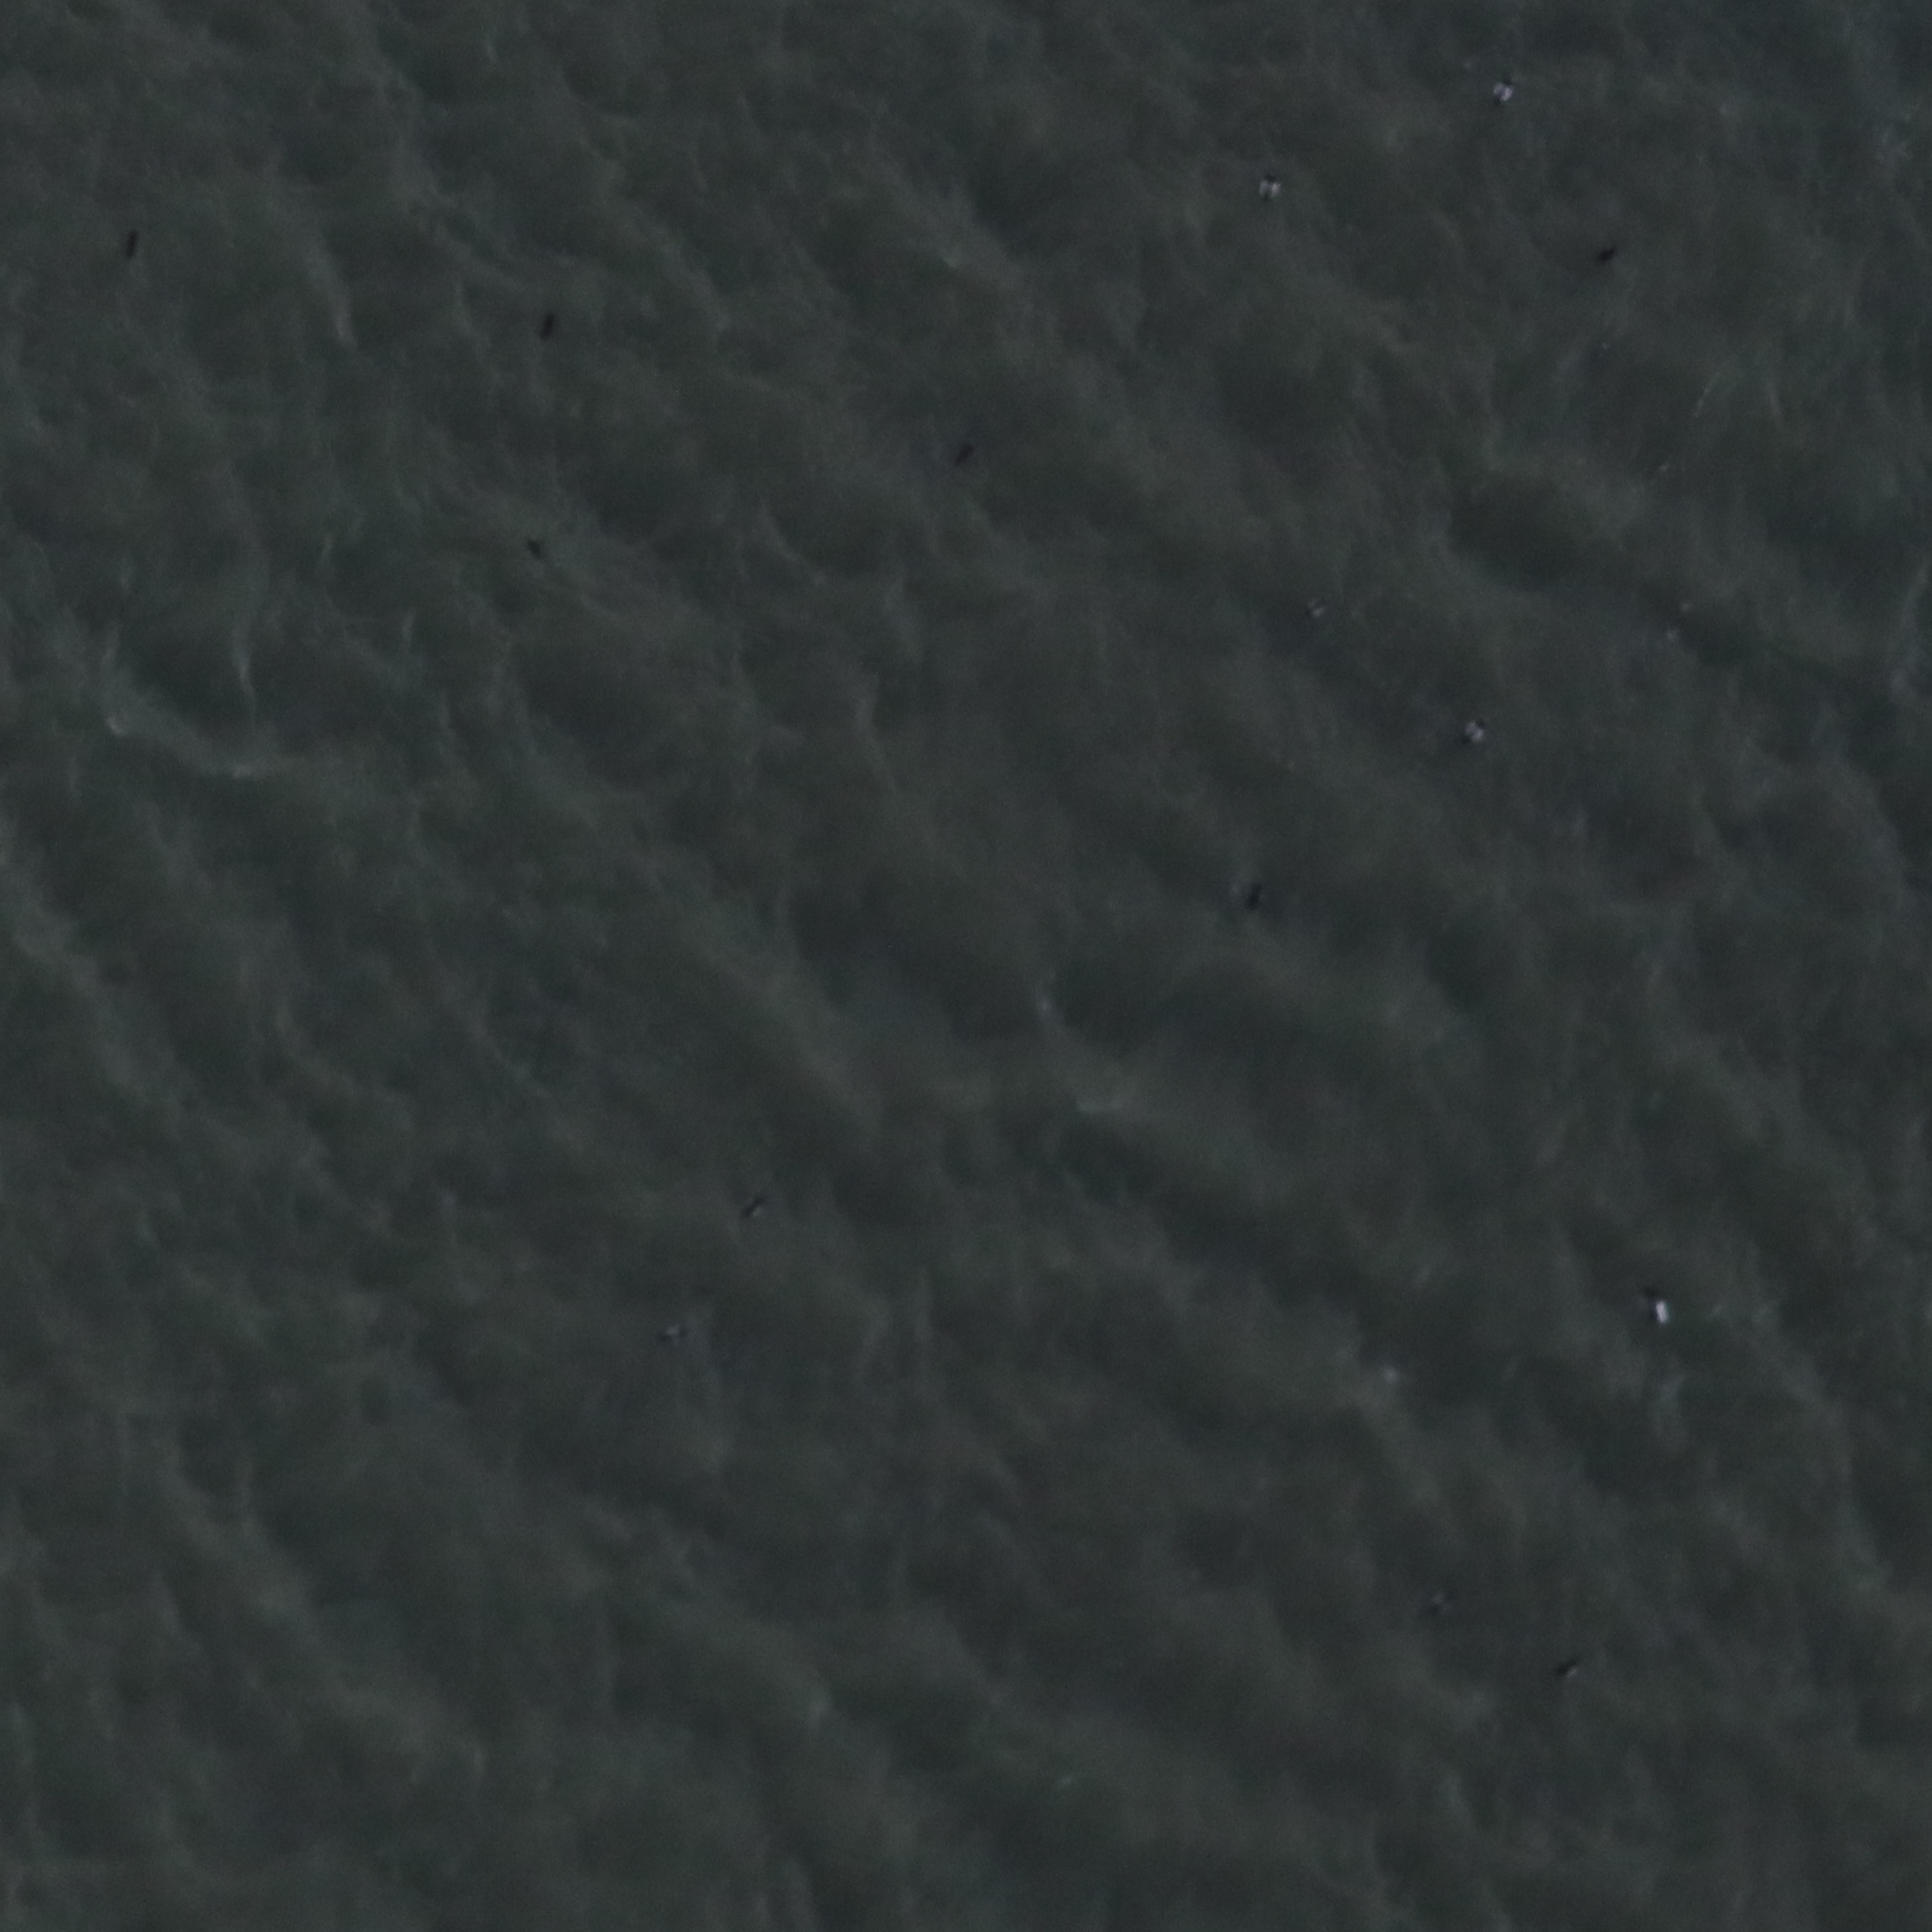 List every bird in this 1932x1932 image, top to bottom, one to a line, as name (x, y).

other bird (1500, 92)
other bird (1270, 188)
other bird (128, 246)
other bird (1602, 256)
other bird (545, 324)
other bird (967, 450)
other bird (533, 551)
other bird (1318, 604)
other bird (1474, 734)
other bird (1256, 897)
other bird (753, 1208)
other bird (1655, 1305)
other bird (672, 1334)
other bird (1433, 1607)
other bird (1571, 1667)